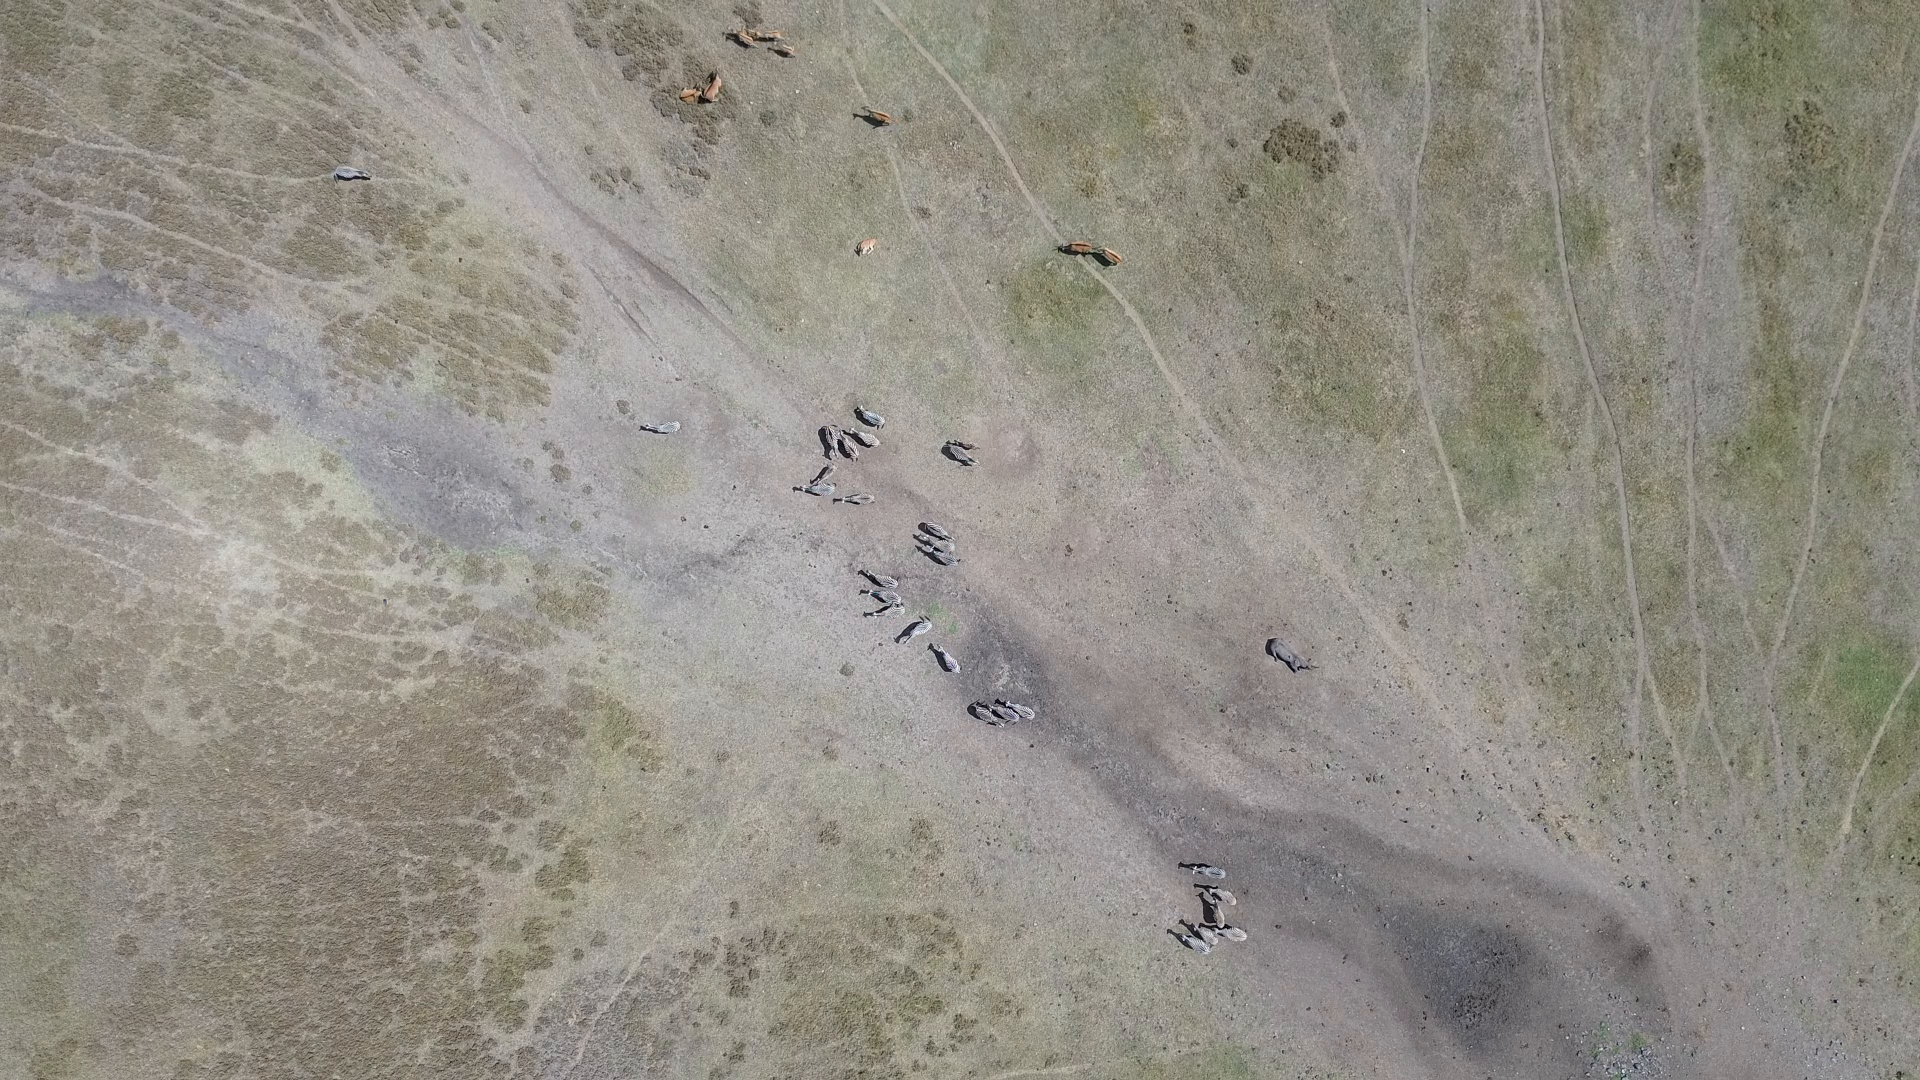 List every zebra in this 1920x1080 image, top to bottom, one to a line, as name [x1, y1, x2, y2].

zebra [333, 166, 370, 179]
zebra [857, 406, 886, 426]
zebra [642, 421, 678, 434]
zebra [823, 422, 837, 450]
zebra [855, 426, 879, 446]
zebra [839, 431, 861, 458]
zebra [945, 439, 972, 454]
zebra [815, 446, 833, 478]
zebra [945, 446, 974, 464]
zebra [805, 482, 835, 495]
zebra [839, 492, 870, 504]
zebra [921, 521, 952, 540]
zebra [919, 533, 957, 554]
zebra [922, 545, 958, 567]
zebra [858, 571, 888, 591]
zebra [863, 591, 892, 606]
zebra [865, 608, 893, 619]
zebra [896, 621, 930, 643]
zebra [931, 644, 958, 672]
zebra [985, 700, 1020, 723]
zebra [999, 701, 1034, 721]
zebra [969, 706, 1007, 726]
zebra [1189, 865, 1226, 878]
zebra [1209, 886, 1238, 906]
zebra [1211, 896, 1226, 929]
zebra [1208, 924, 1241, 938]
zebra [1192, 925, 1220, 945]
zebra [1180, 932, 1210, 955]